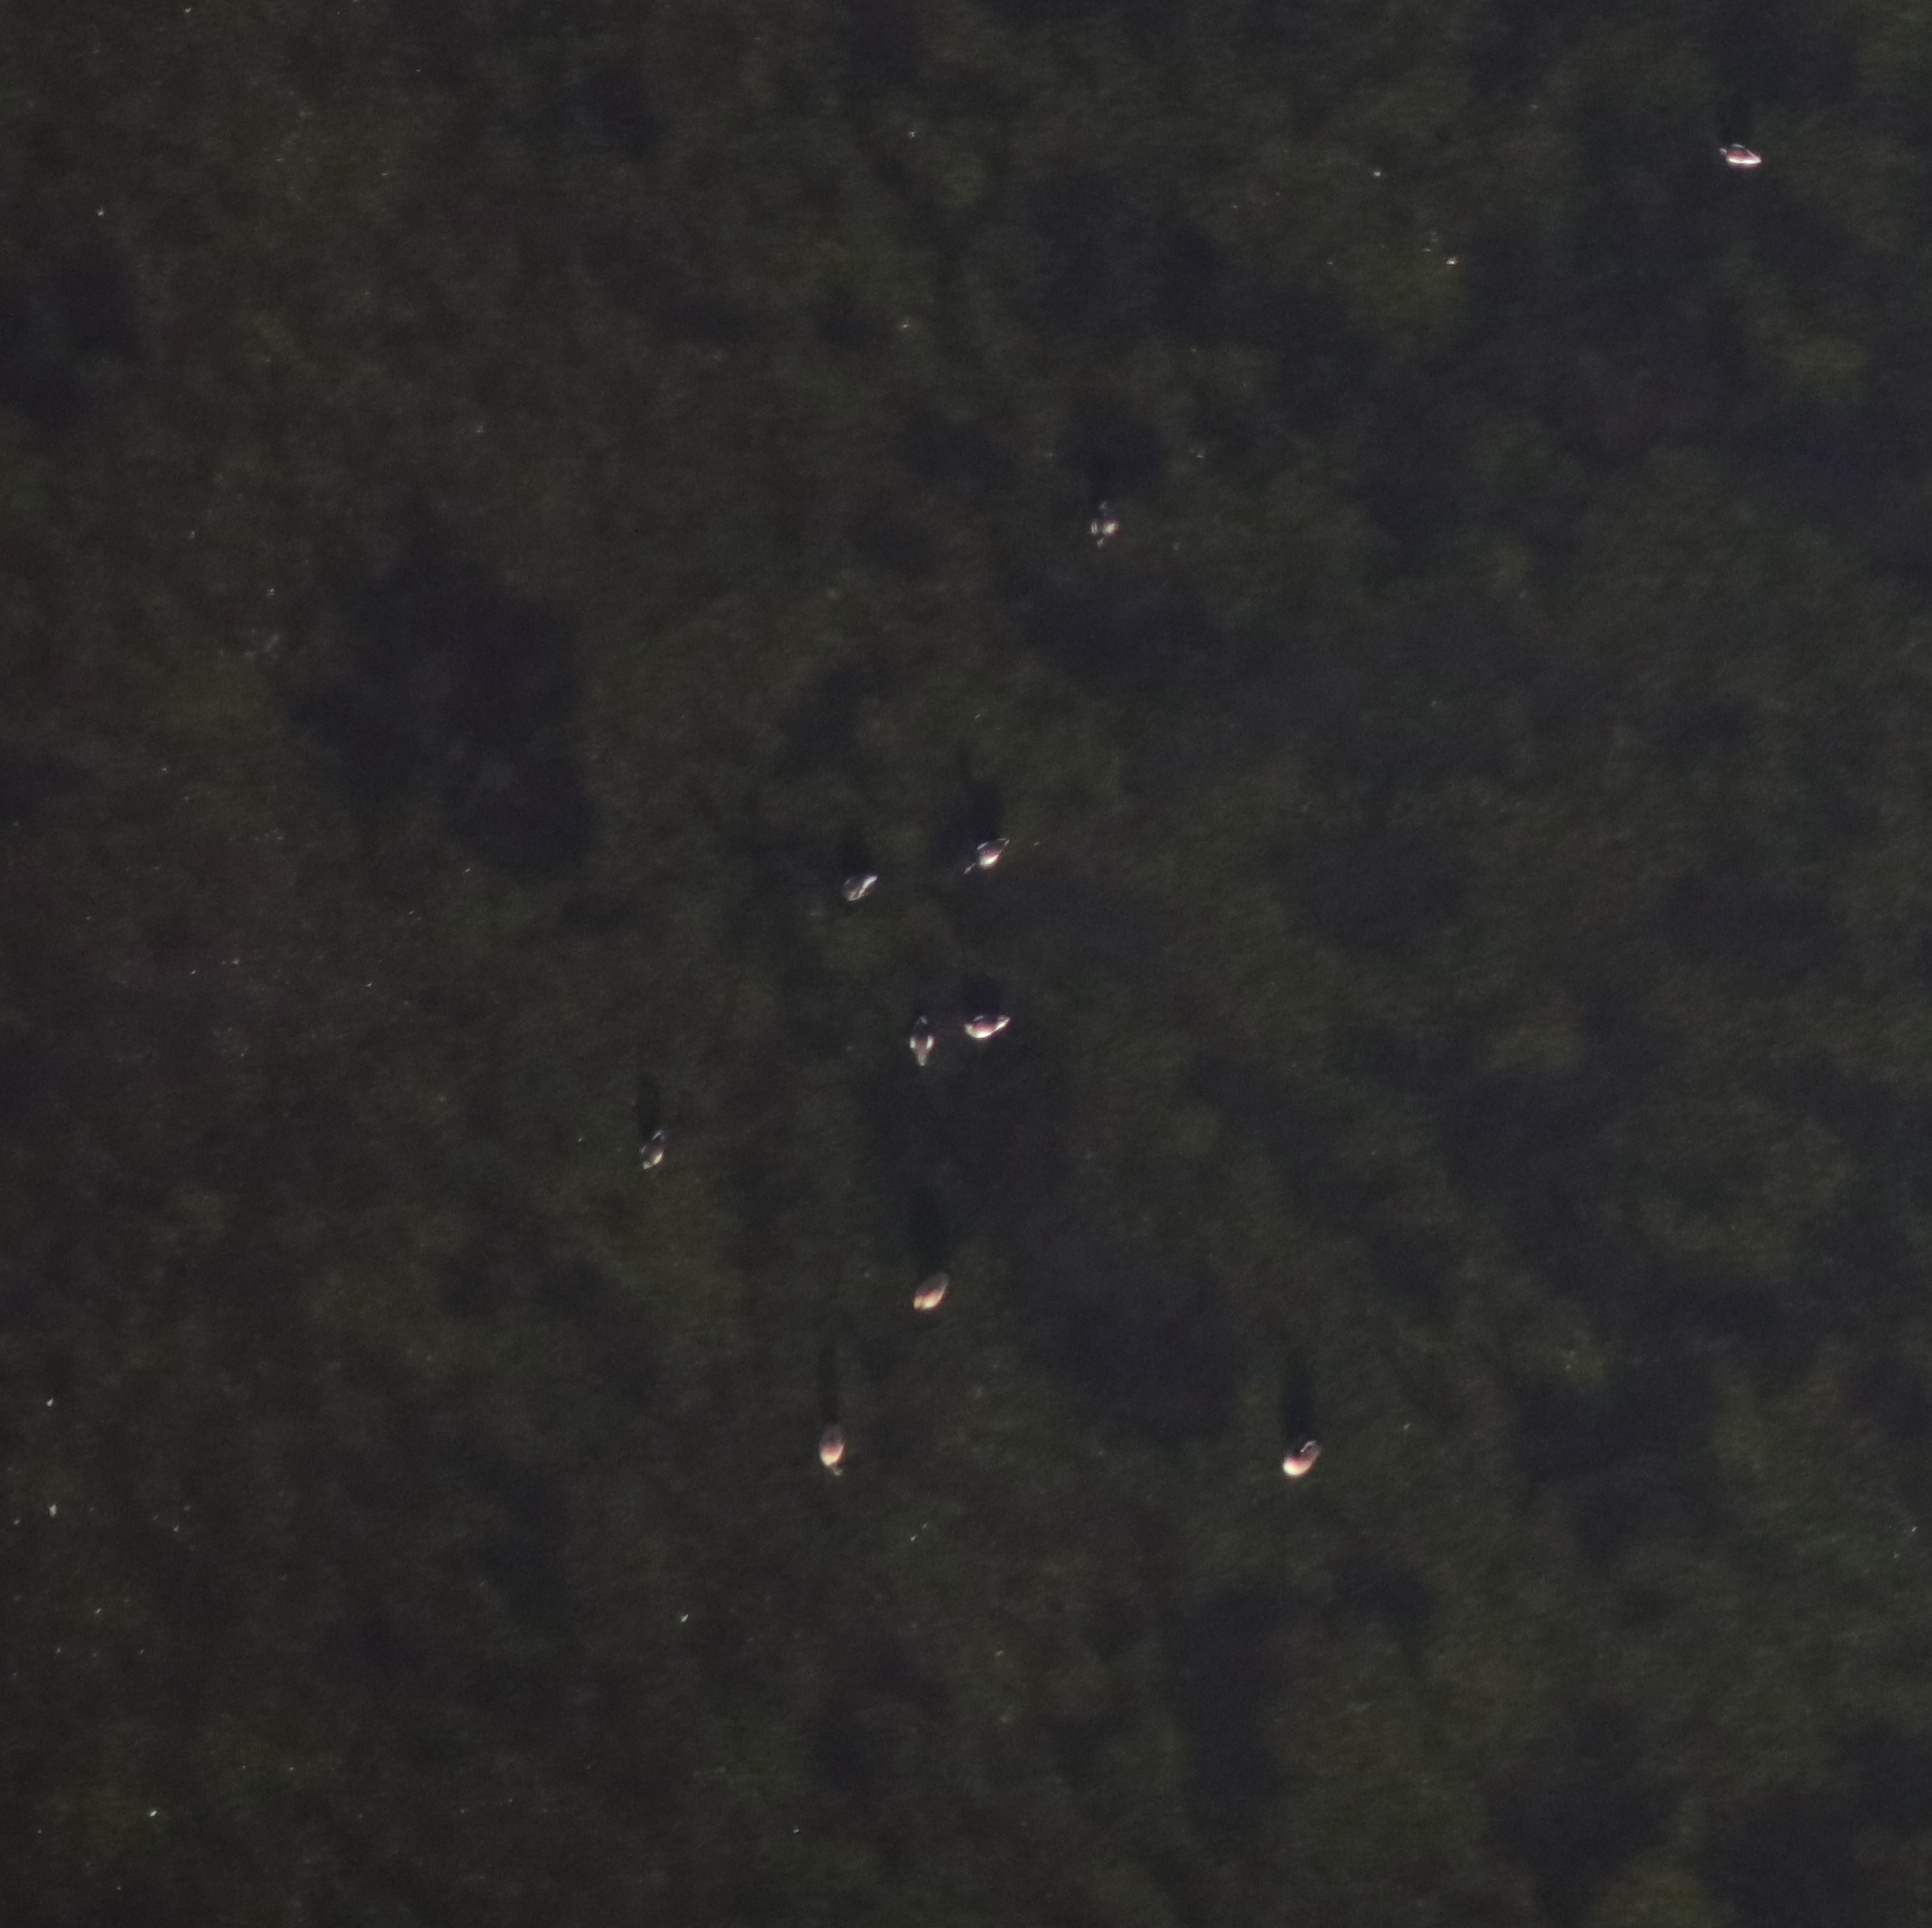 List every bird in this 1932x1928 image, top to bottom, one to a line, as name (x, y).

brant (1739, 154)
brant (1104, 522)
brant (986, 852)
brant (858, 886)
brant (986, 1024)
brant (922, 1042)
brant (653, 1150)
other bird (932, 1287)
other bird (831, 1454)
brant (1302, 1458)